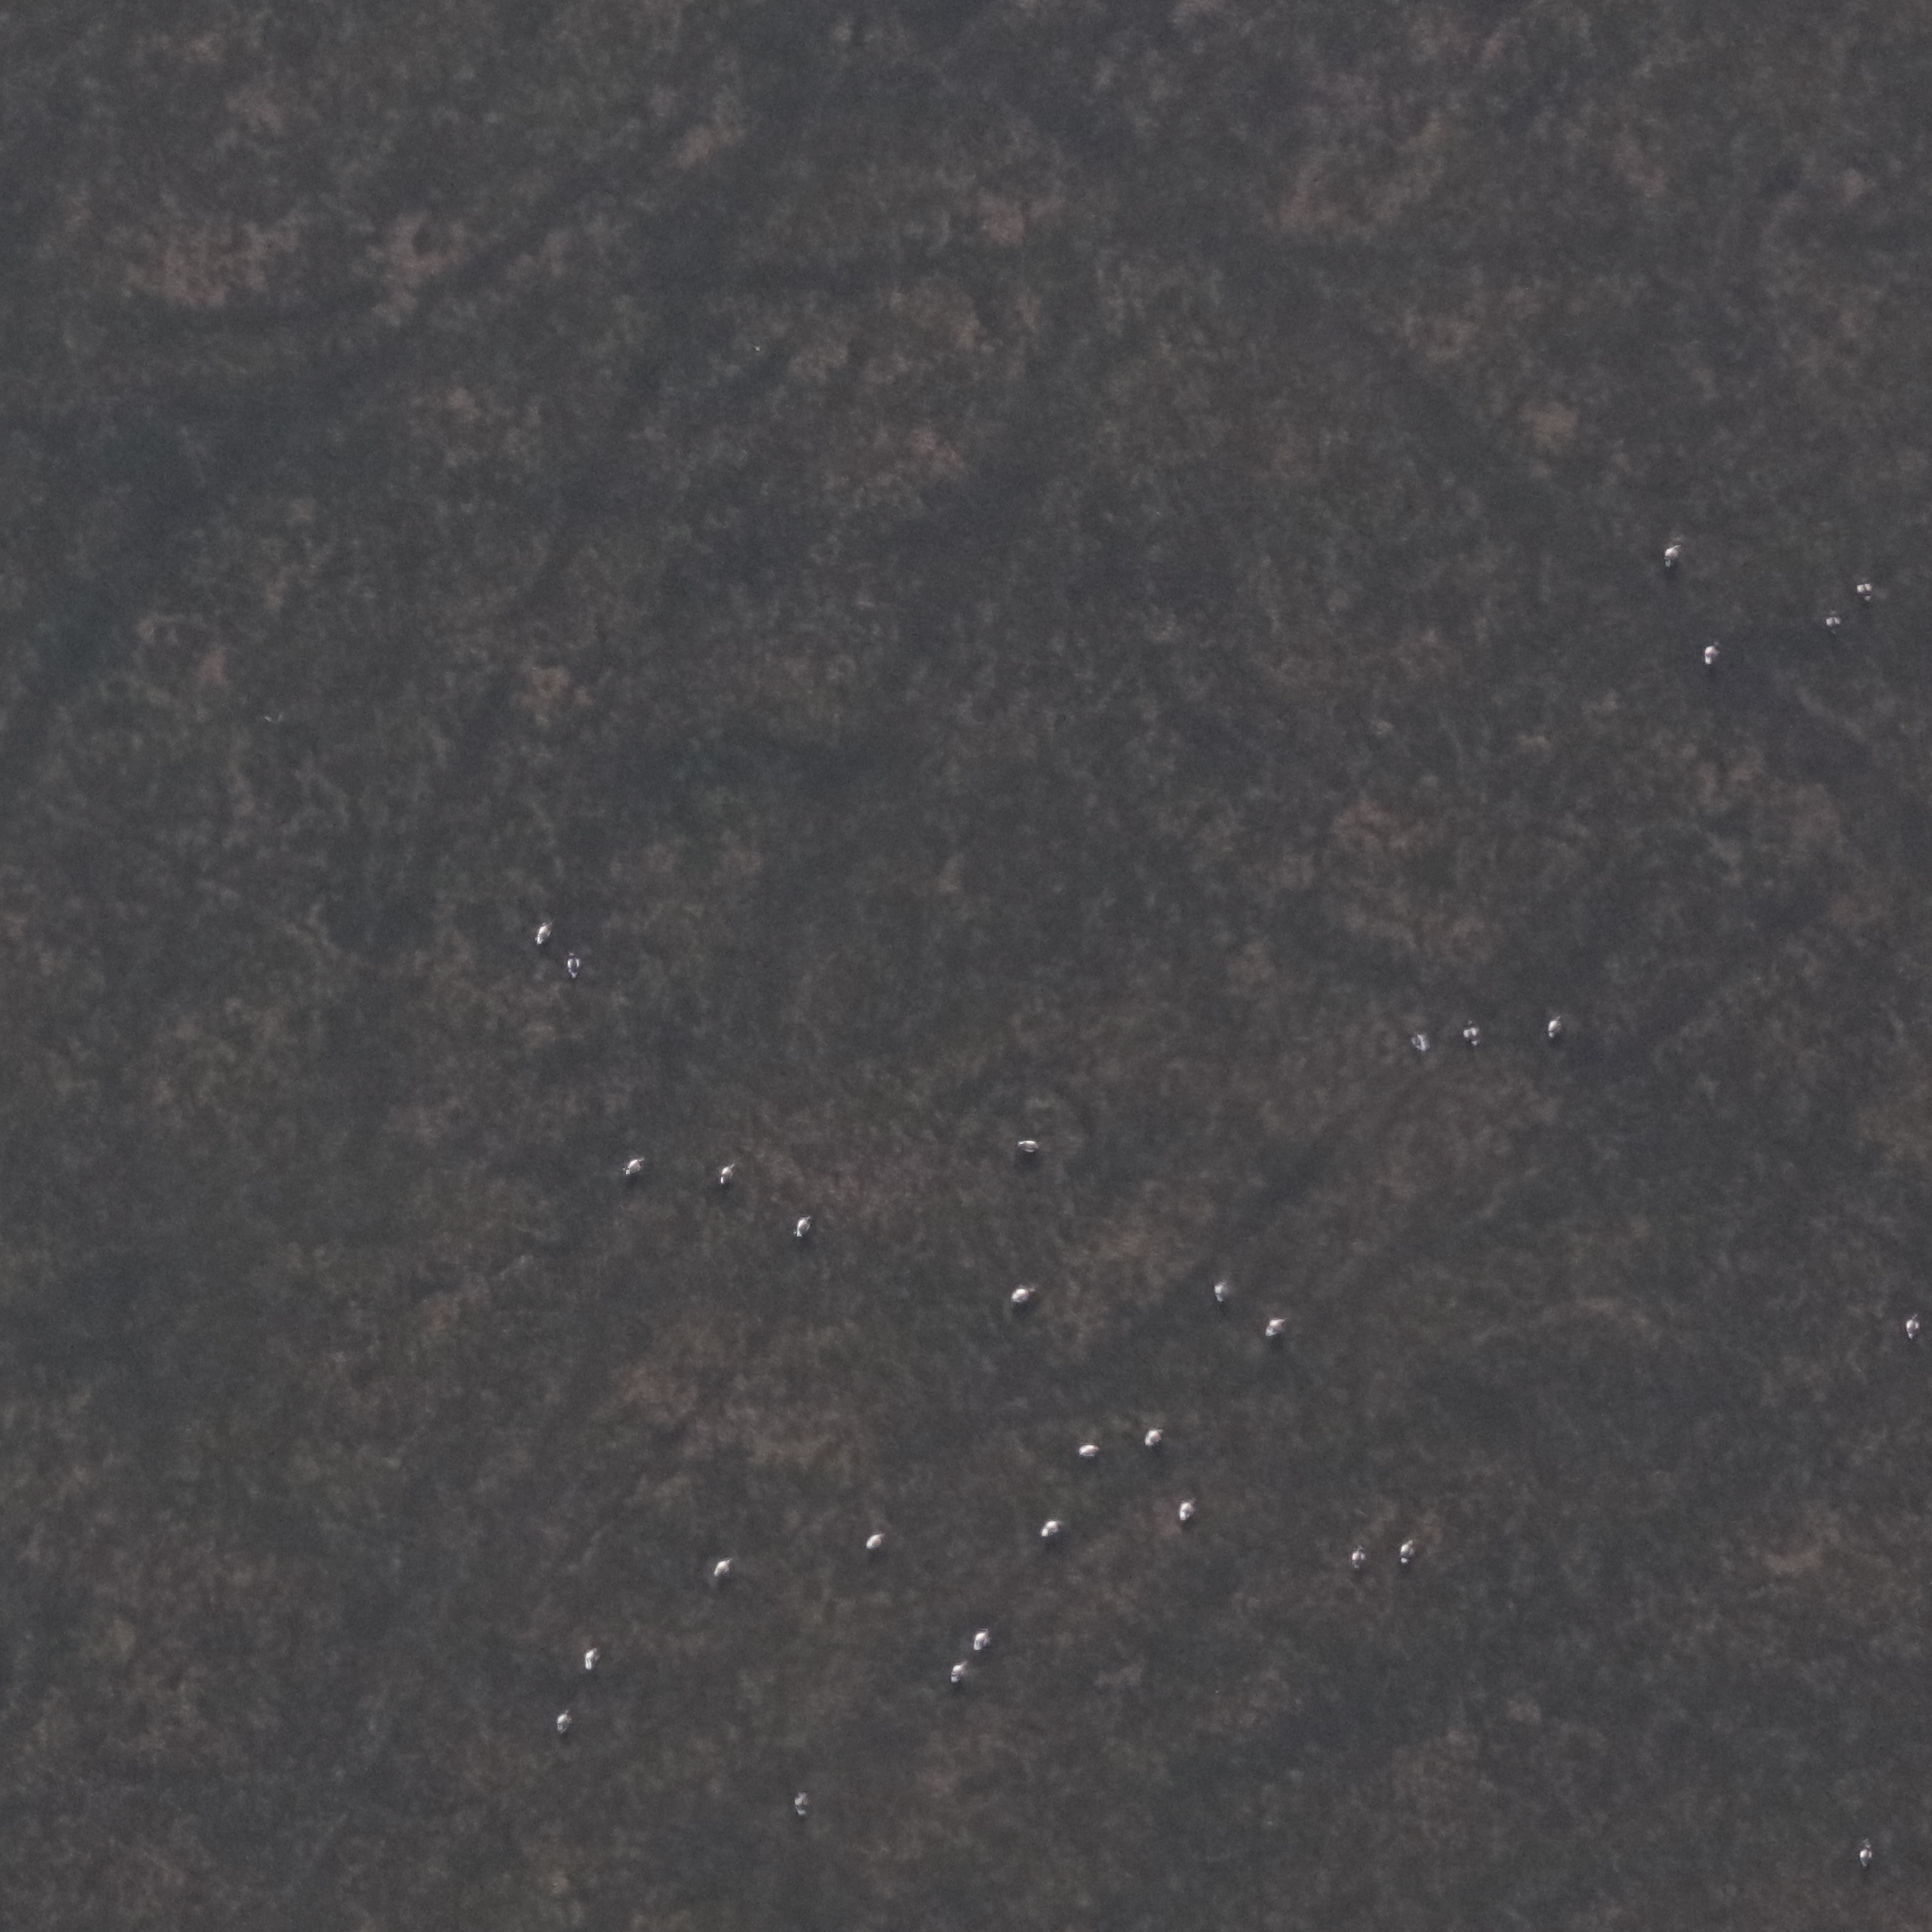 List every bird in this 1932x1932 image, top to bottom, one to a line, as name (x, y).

brant (1669, 552)
brant (1867, 585)
brant (1841, 617)
brant (1715, 644)
brant (544, 932)
brant (574, 967)
brant (1558, 1017)
brant (1420, 1031)
brant (1470, 1032)
brant (1028, 1144)
brant (633, 1167)
brant (726, 1170)
brant (806, 1229)
brant (1218, 1291)
brant (1026, 1295)
brant (1912, 1325)
brant (1274, 1332)
brant (1152, 1439)
brant (1095, 1460)
brant (1174, 1511)
brant (879, 1531)
brant (1043, 1533)
brant (1400, 1552)
brant (1358, 1556)
brant (723, 1558)
brant (983, 1638)
brant (596, 1658)
brant (958, 1664)
brant (560, 1722)
brant (807, 1813)
brant (1868, 1844)